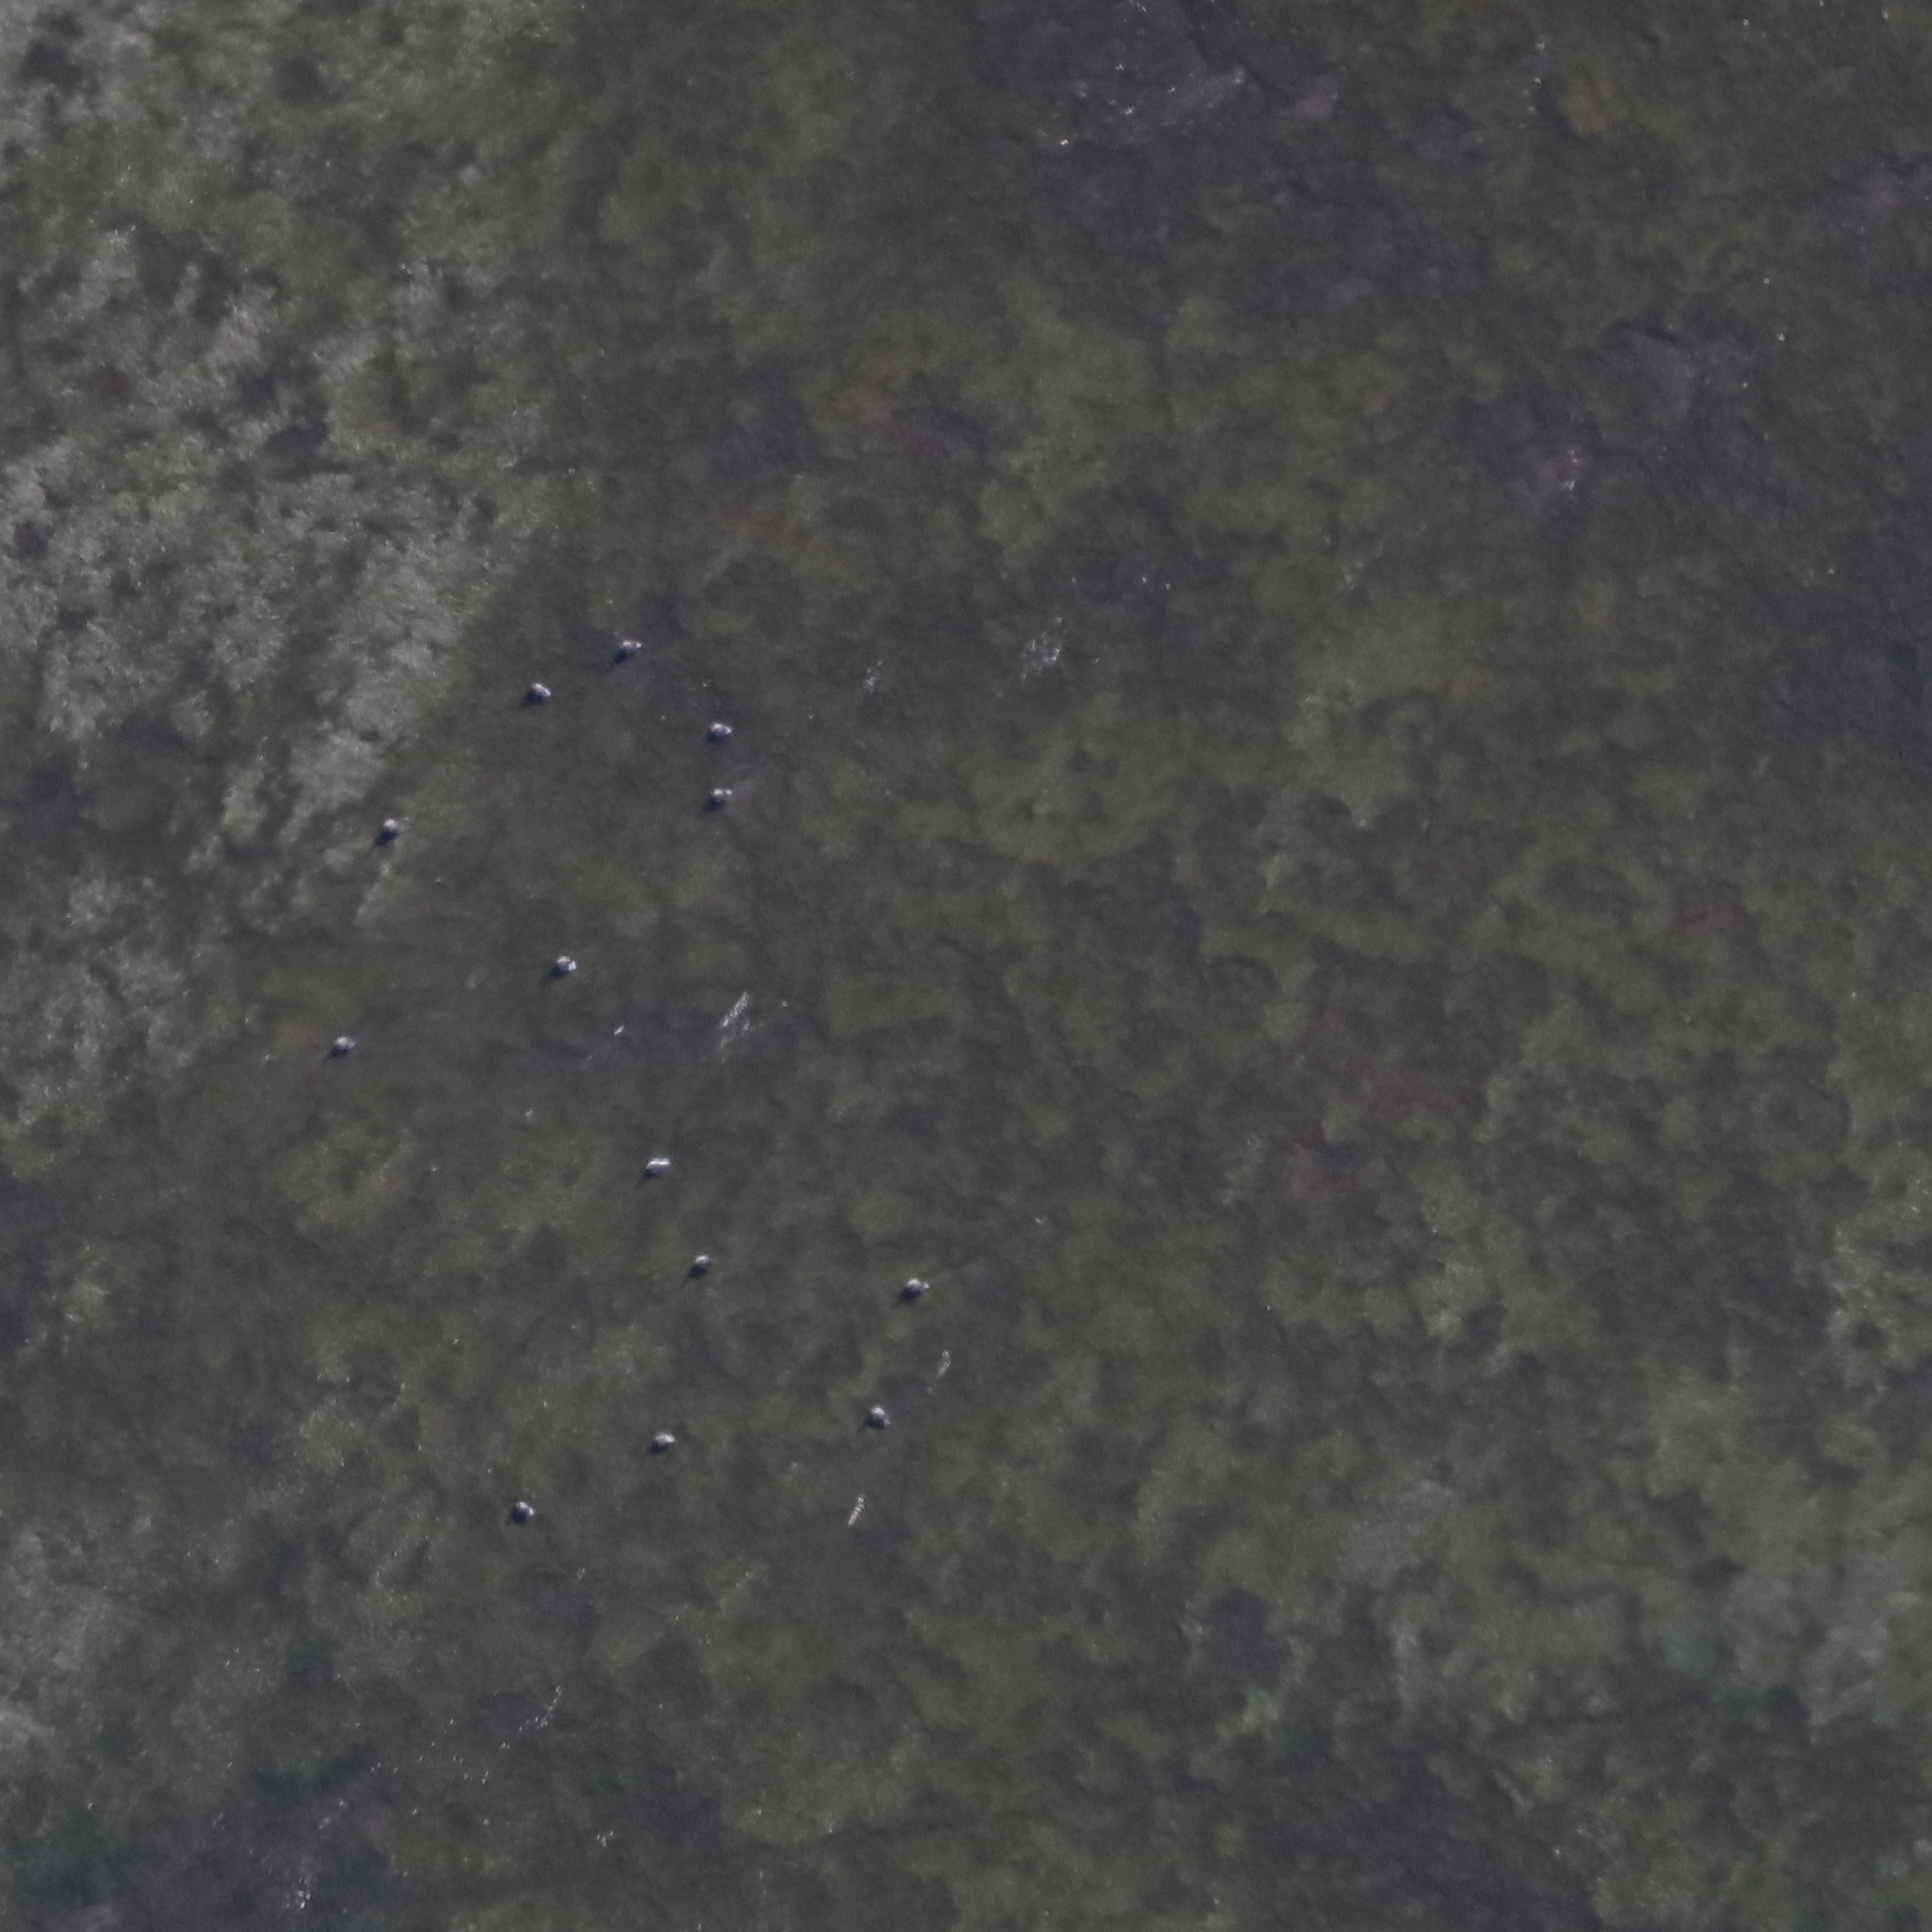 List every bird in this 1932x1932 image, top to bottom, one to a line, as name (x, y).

brant (634, 644)
brant (541, 689)
brant (717, 730)
brant (723, 793)
brant (393, 828)
brant (568, 964)
brant (344, 1039)
brant (657, 1167)
brant (700, 1266)
brant (915, 1282)
brant (877, 1413)
brant (661, 1439)
brant (525, 1501)